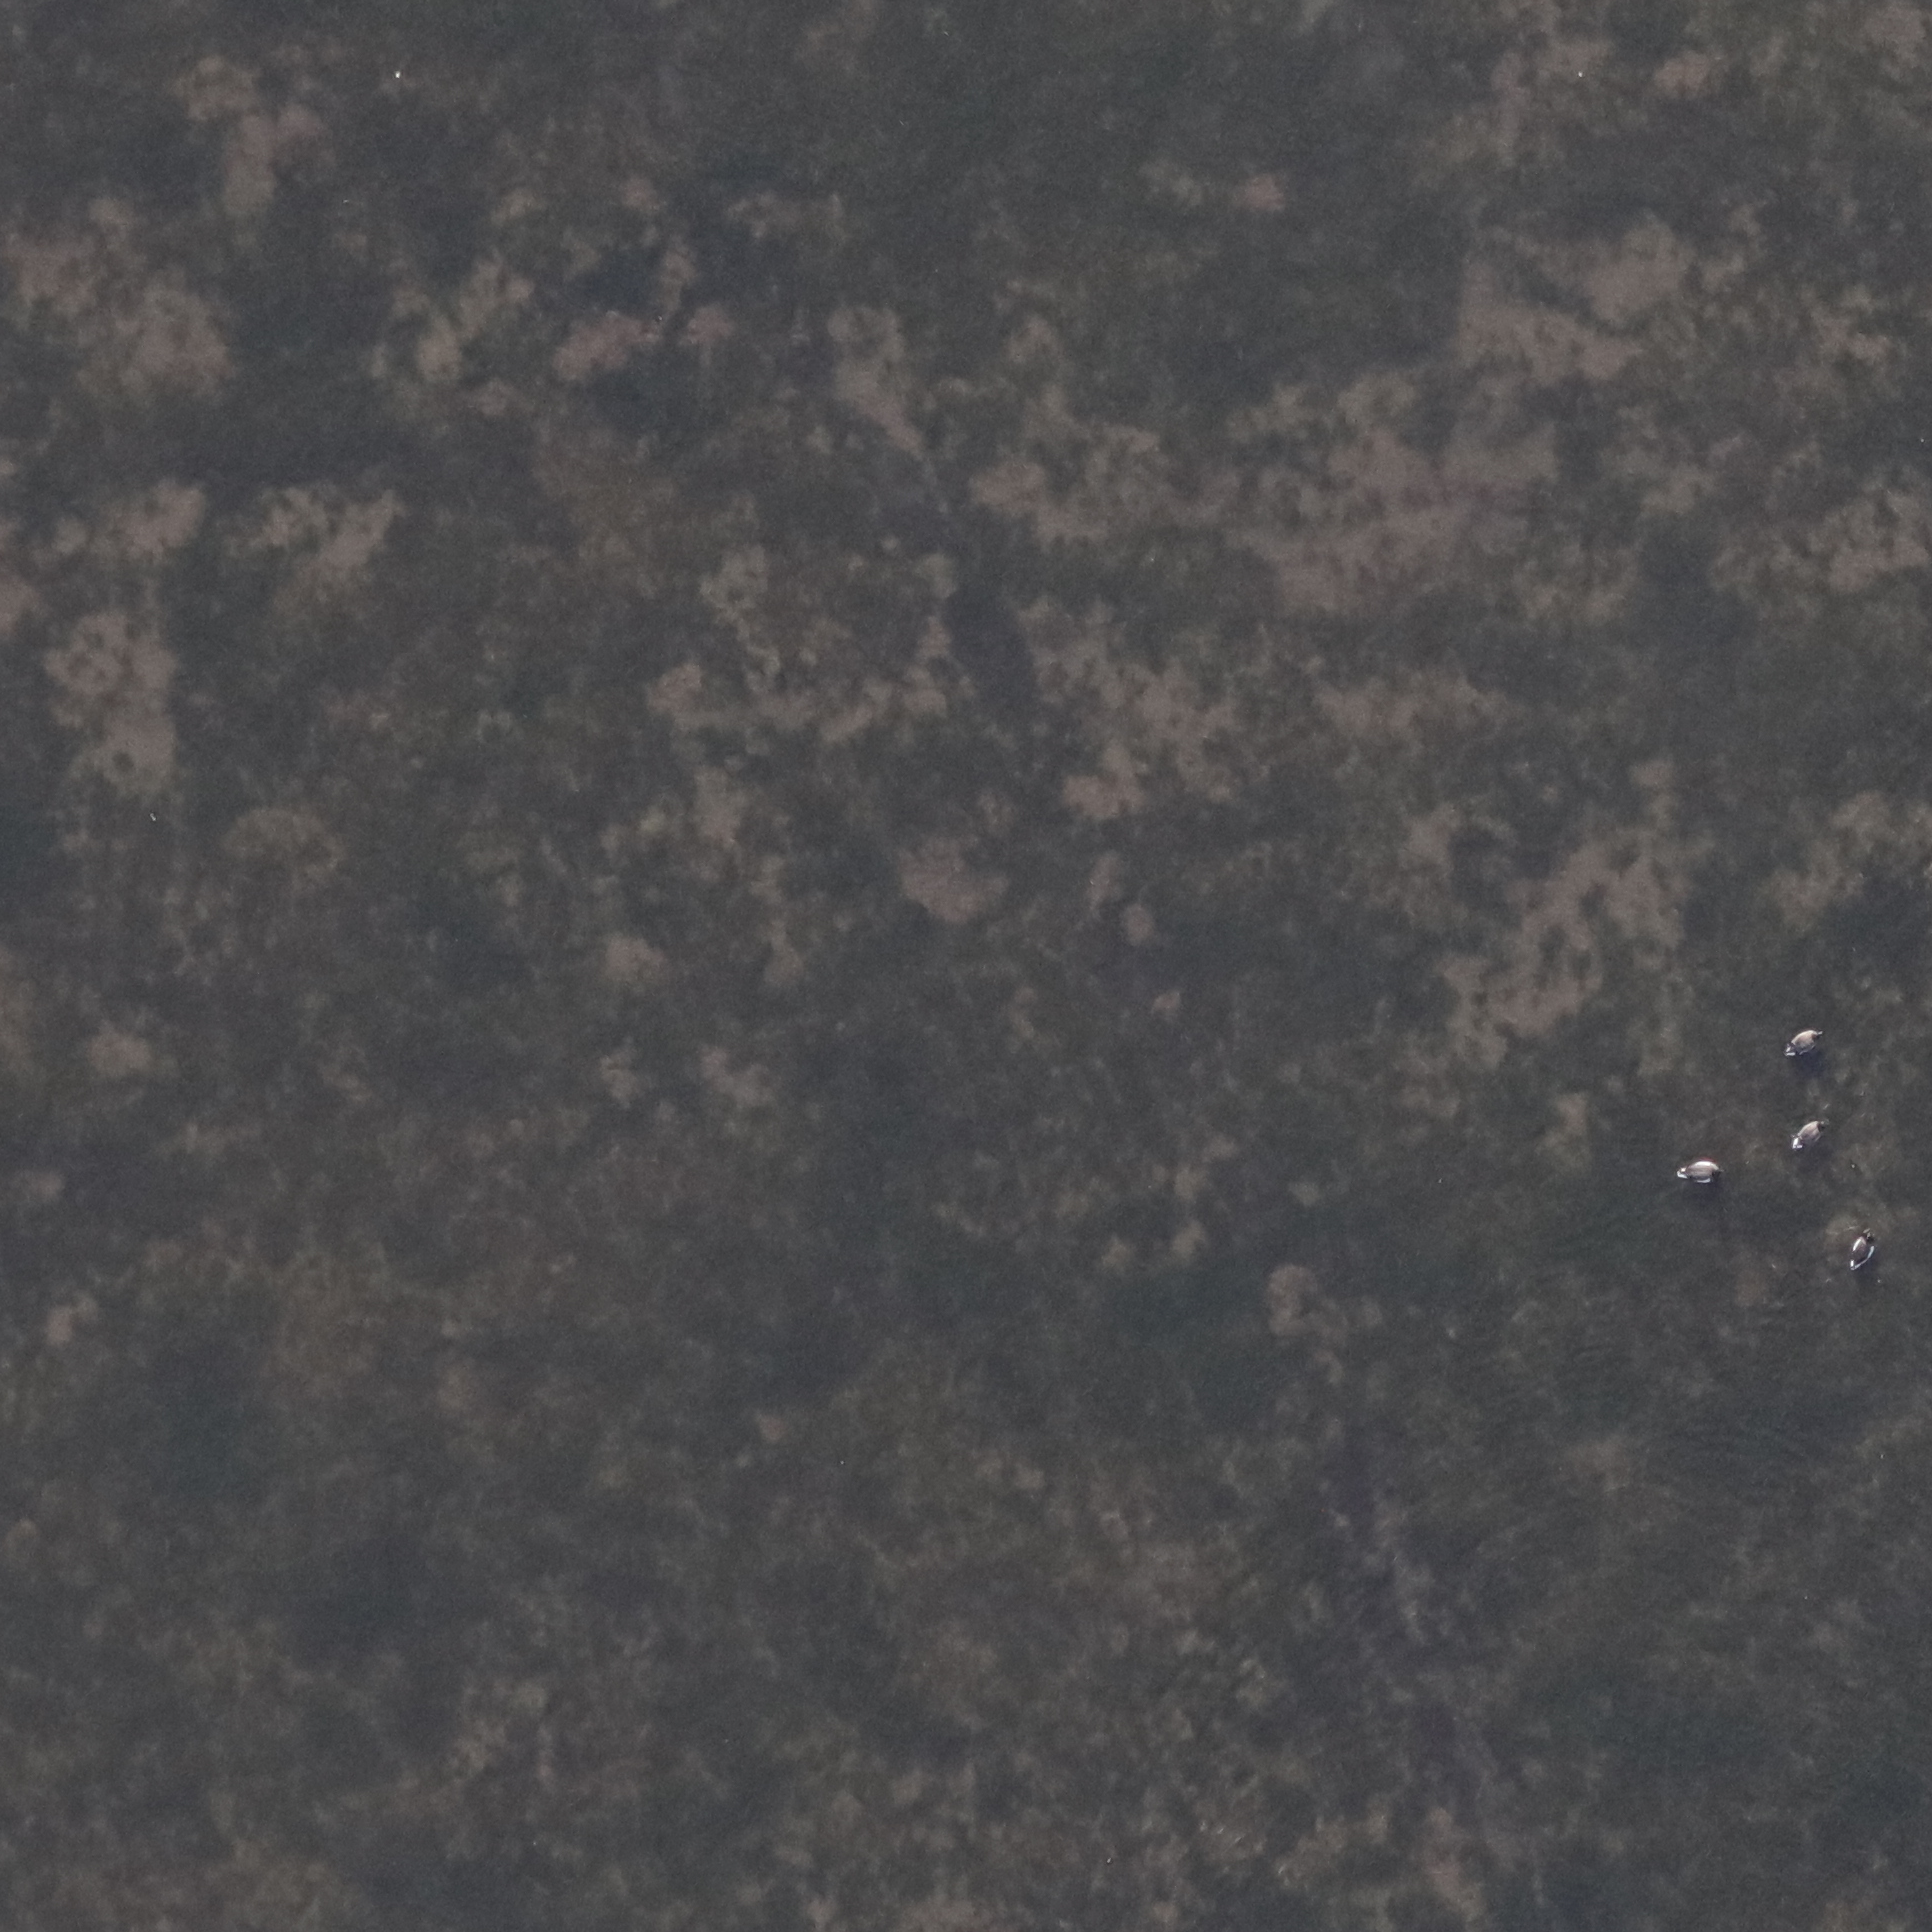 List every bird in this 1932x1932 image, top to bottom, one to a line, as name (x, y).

brant (1805, 1040)
brant (1811, 1134)
brant (1701, 1172)
brant (1863, 1252)